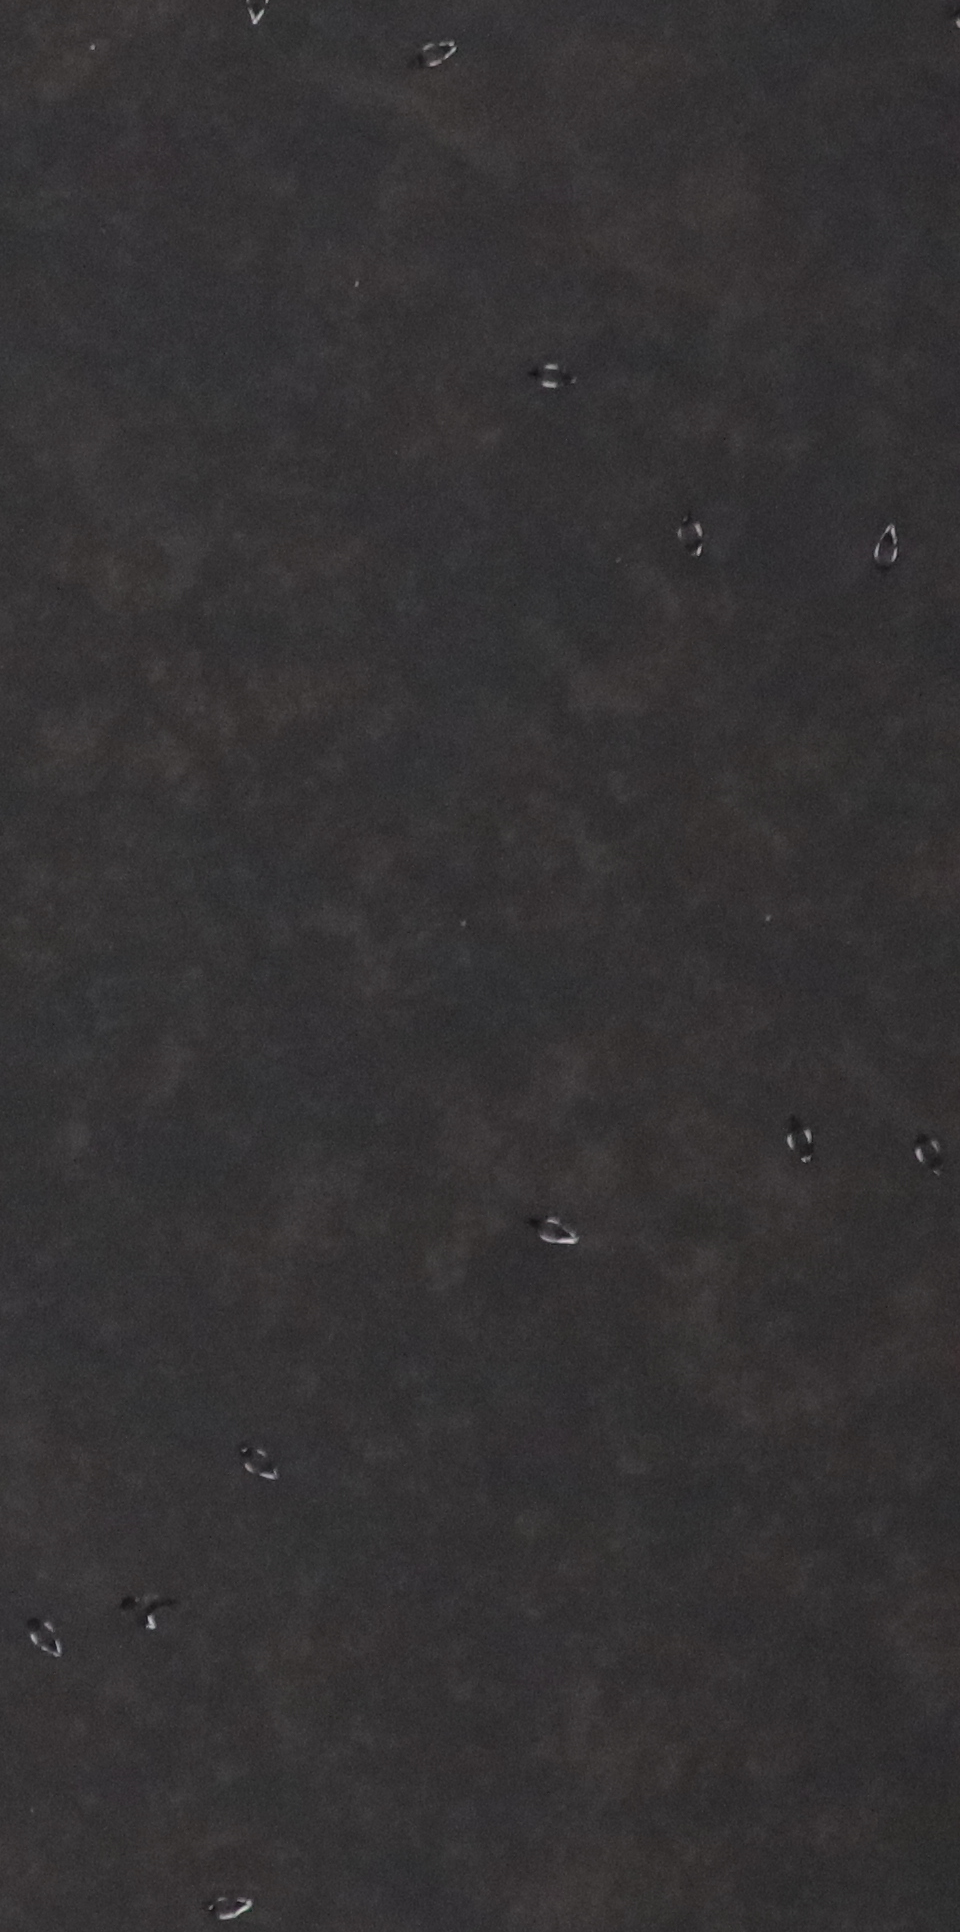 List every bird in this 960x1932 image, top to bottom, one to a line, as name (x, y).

brant (256, 0)
brant (436, 56)
brant (551, 378)
brant (691, 535)
brant (887, 549)
brant (801, 1141)
brant (927, 1151)
brant (553, 1231)
brant (258, 1464)
brant (147, 1613)
brant (45, 1637)
brant (228, 1906)